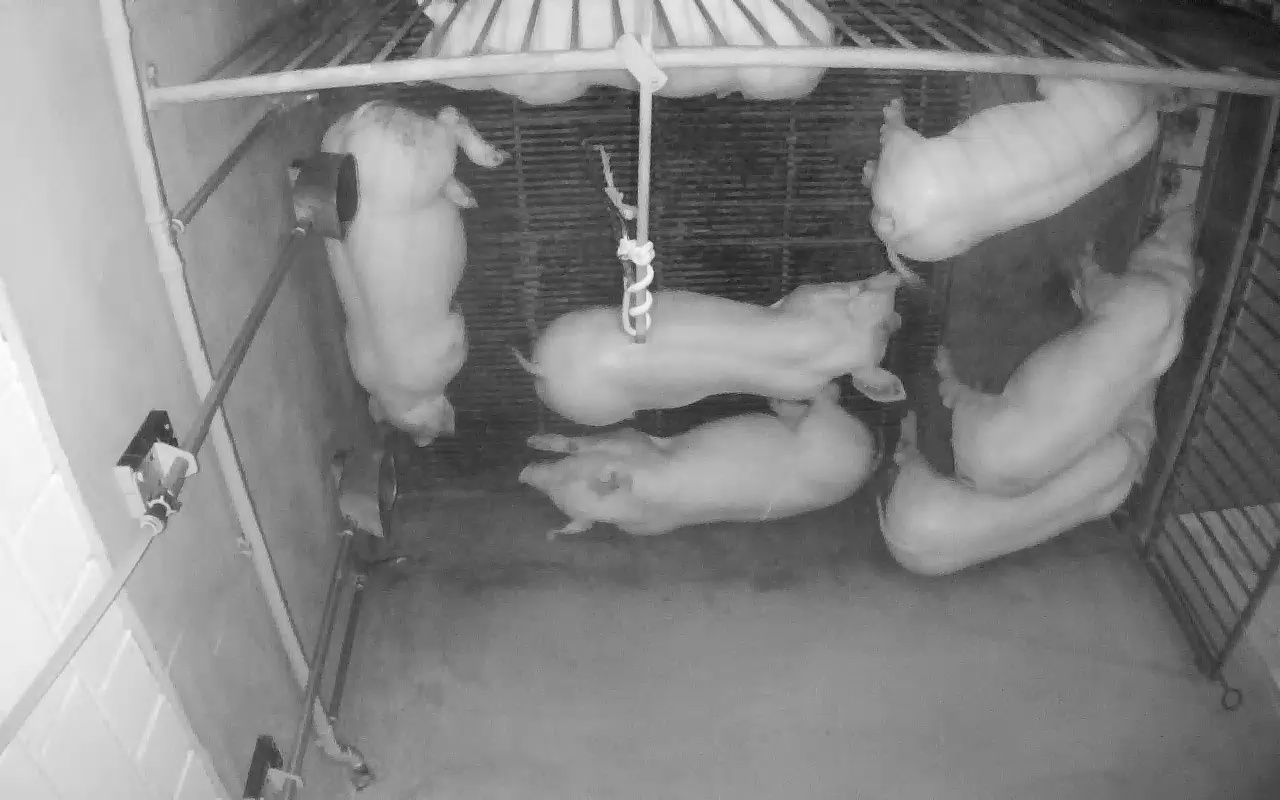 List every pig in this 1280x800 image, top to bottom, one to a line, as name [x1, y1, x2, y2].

pig [403, 0, 845, 106]
pig [862, 31, 1186, 280]
pig [319, 98, 507, 450]
pig [931, 203, 1208, 498]
pig [511, 271, 906, 427]
pig [874, 378, 1160, 577]
pig [520, 381, 885, 540]